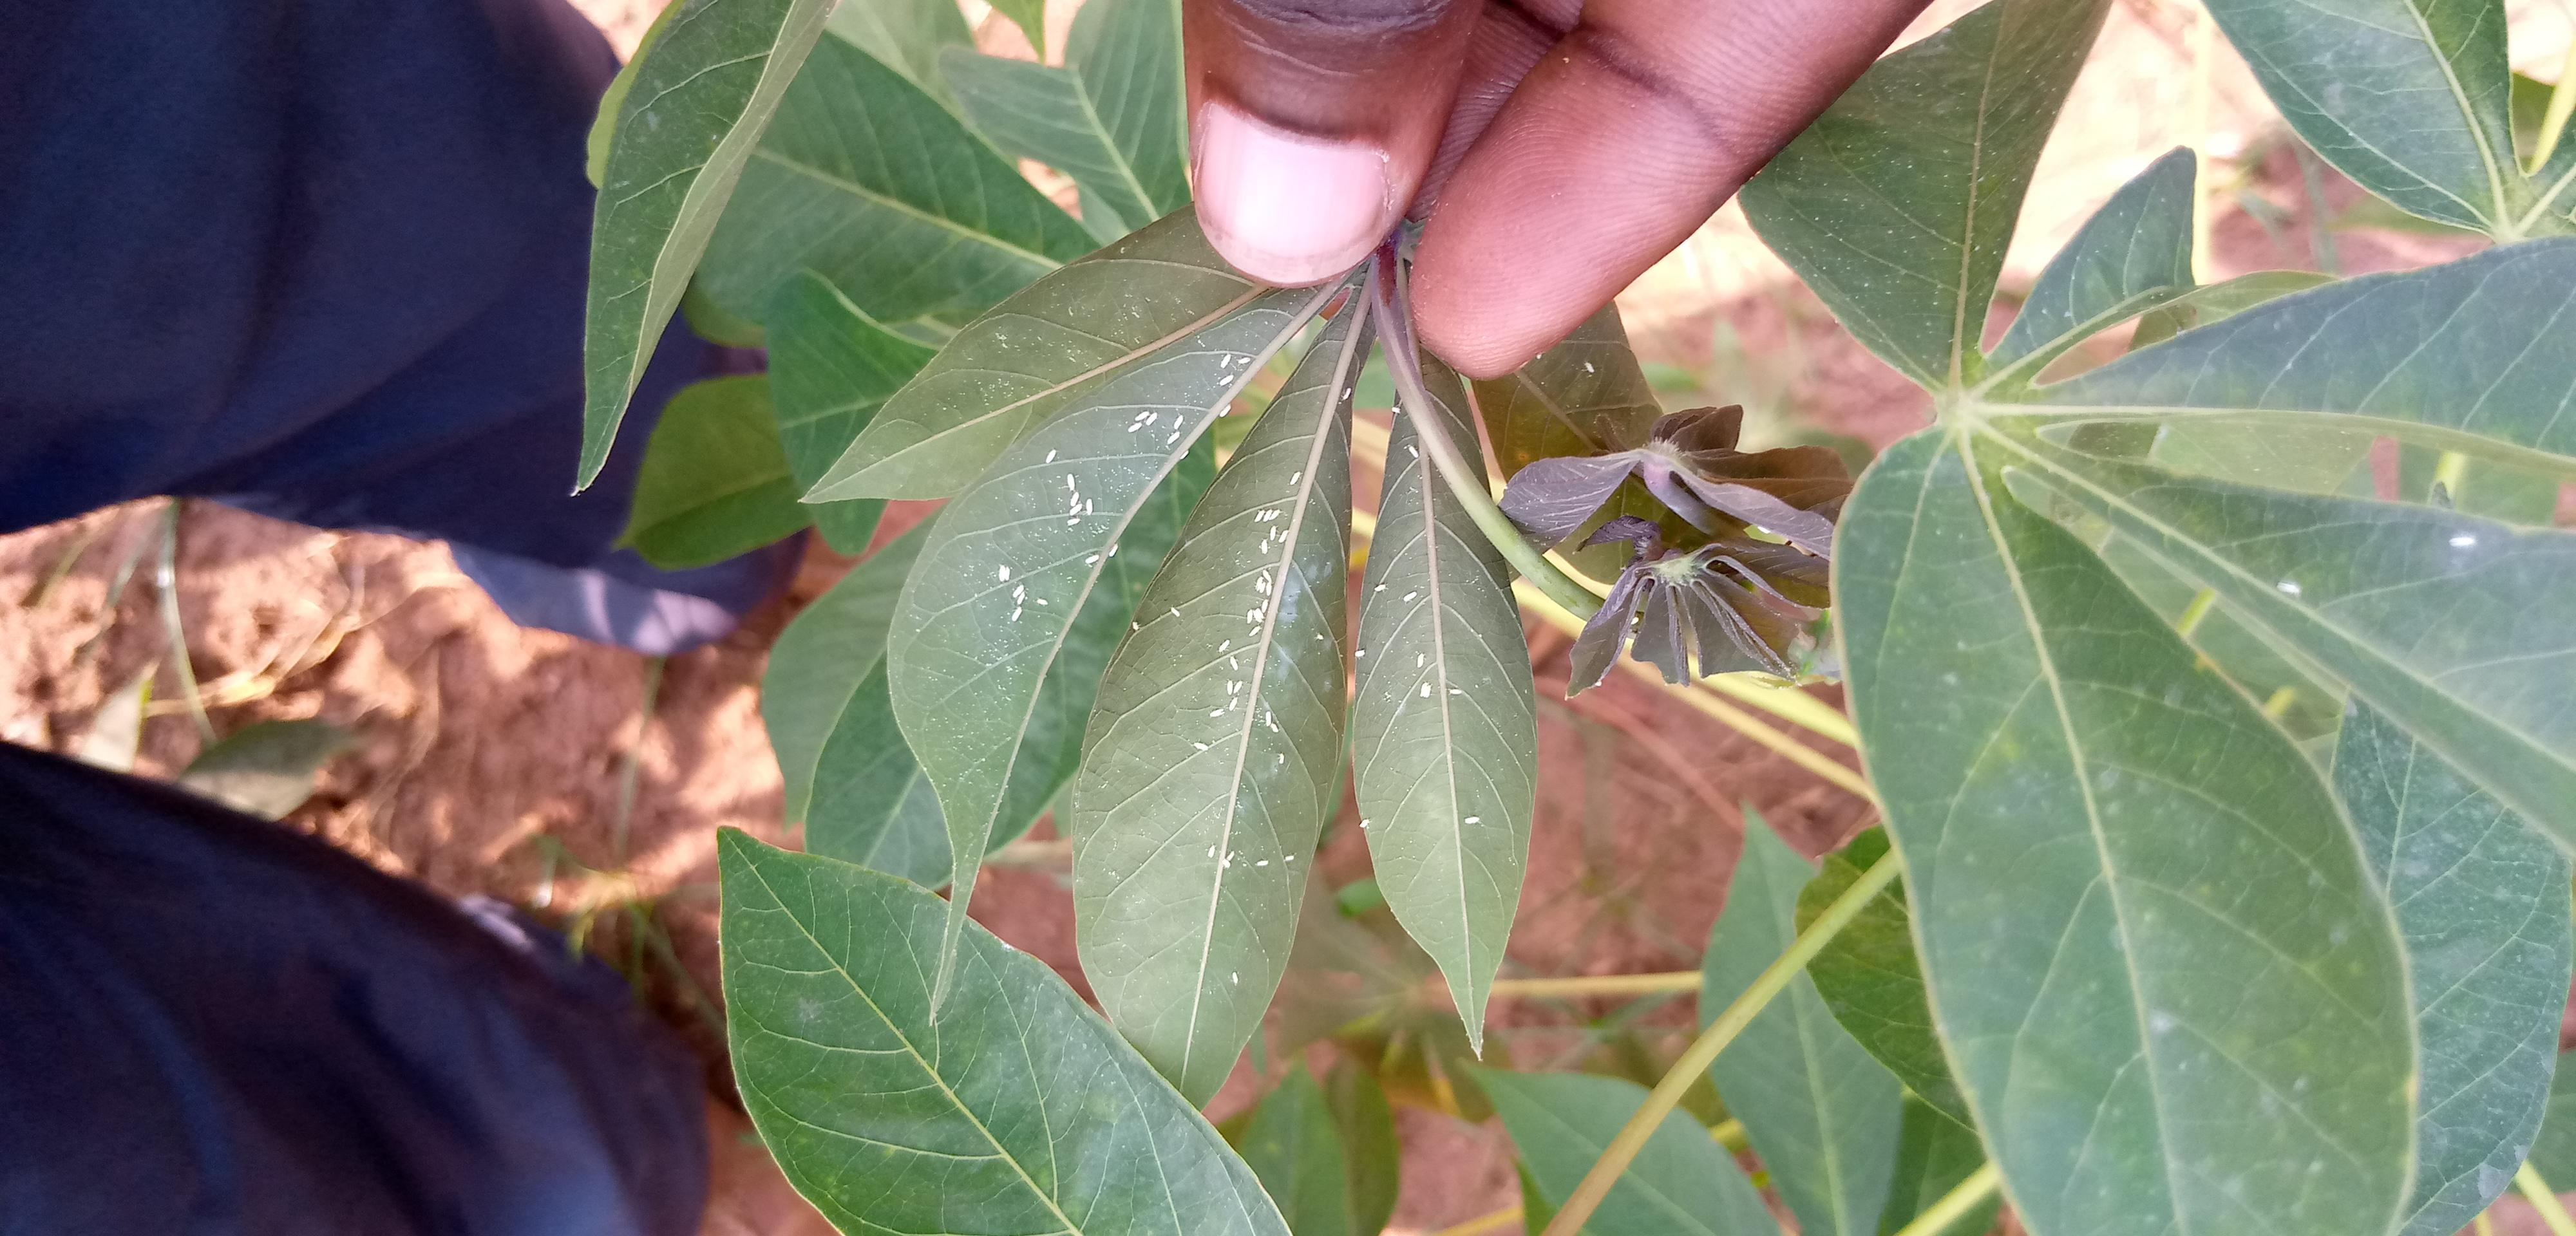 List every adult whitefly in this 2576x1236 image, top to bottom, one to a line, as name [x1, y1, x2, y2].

whitefly [1219, 351, 1232, 370]
whitefly [1236, 354, 1252, 366]
whitefly [1582, 360, 1596, 374]
whitefly [1218, 372, 1235, 387]
whitefly [1340, 386, 1352, 404]
whitefly [1219, 403, 1233, 420]
whitefly [1390, 404, 1402, 414]
whitefly [1134, 410, 1151, 421]
whitefly [1145, 411, 1158, 427]
whitefly [1173, 413, 1184, 431]
whitefly [1126, 422, 1143, 433]
whitefly [1166, 431, 1181, 445]
whitefly [1407, 445, 1421, 461]
whitefly [1044, 447, 1057, 465]
whitefly [1288, 470, 1303, 488]
whitefly [1065, 473, 1076, 491]
whitefly [1070, 490, 1080, 507]
whitefly [1085, 497, 1094, 517]
whitefly [1068, 502, 1084, 517]
whitefly [1263, 507, 1273, 523]
whitefly [1254, 508, 1266, 523]
whitefly [1270, 508, 1282, 522]
whitefly [1065, 517, 1082, 528]
whitefly [1269, 524, 1277, 542]
whitefly [1756, 525, 1772, 535]
whitefly [1278, 527, 1288, 545]
whitefly [2444, 531, 2477, 550]
whitefly [1260, 538, 1269, 555]
whitefly [1108, 543, 1120, 559]
whitefly [1084, 552, 1101, 566]
whitefly [997, 561, 1005, 583]
whitefly [1005, 566, 1012, 581]
whitefly [1261, 568, 1274, 582]
whitefly [1255, 576, 1264, 592]
whitefly [2274, 579, 2303, 597]
whitefly [1260, 580, 1267, 594]
whitefly [1265, 581, 1273, 597]
whitefly [1372, 582, 1387, 594]
whitefly [1012, 583, 1025, 600]
whitefly [1399, 588, 1419, 605]
whitefly [1017, 591, 1026, 607]
whitefly [1035, 597, 1050, 606]
whitefly [1261, 598, 1269, 613]
whitefly [1170, 604, 1181, 619]
whitefly [1010, 606, 1025, 623]
whitefly [1256, 608, 1264, 619]
whitefly [1245, 608, 1253, 624]
whitefly [1253, 610, 1262, 624]
whitefly [1130, 618, 1142, 633]
whitefly [1249, 624, 1262, 639]
whitefly [1314, 631, 1325, 642]
whitefly [1217, 638, 1231, 656]
whitefly [1352, 648, 1367, 658]
whitefly [1415, 650, 1426, 671]
whitefly [1229, 654, 1242, 672]
whitefly [1226, 677, 1233, 696]
whitefly [1233, 680, 1244, 694]
whitefly [1419, 681, 1427, 698]
whitefly [1426, 684, 1432, 699]
whitefly [1447, 686, 1464, 697]
whitefly [1227, 695, 1239, 713]
whitefly [1207, 706, 1226, 719]
whitefly [1264, 708, 1272, 727]
whitefly [1271, 722, 1280, 734]
whitefly [1190, 739, 1210, 753]
whitefly [1276, 751, 1287, 767]
whitefly [1461, 814, 1481, 827]
whitefly [1358, 816, 1370, 830]
whitefly [1206, 842, 1217, 859]
whitefly [1226, 850, 1237, 863]
whitefly [1282, 852, 1297, 863]
whitefly [1220, 857, 1232, 870]
whitefly [1255, 858, 1271, 868]
whitefly [1230, 969, 1242, 988]